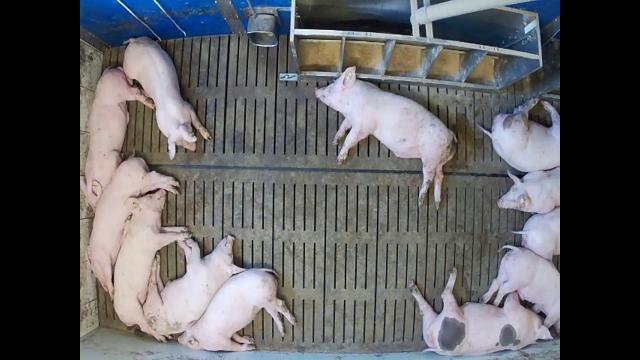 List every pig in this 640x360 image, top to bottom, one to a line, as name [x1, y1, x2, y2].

pig [120, 36, 212, 160]
pig [82, 64, 156, 216]
pig [313, 65, 459, 211]
pig [476, 97, 560, 173]
pig [85, 149, 182, 303]
pig [498, 167, 561, 217]
pig [113, 188, 194, 343]
pig [511, 206, 560, 263]
pig [141, 233, 245, 339]
pig [483, 243, 561, 336]
pig [407, 264, 554, 356]
pig [176, 267, 297, 352]